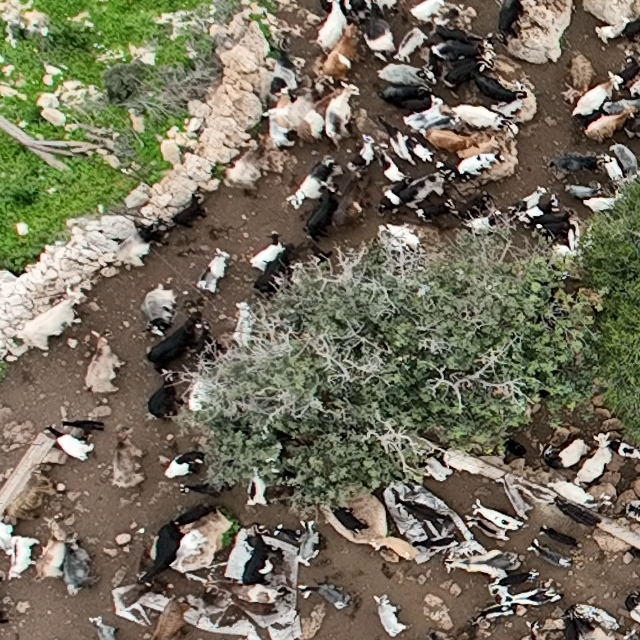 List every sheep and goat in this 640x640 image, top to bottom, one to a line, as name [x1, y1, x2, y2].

goat [315, 0, 344, 51]
goat [345, 0, 372, 19]
goat [374, 1, 396, 14]
goat [401, 1, 446, 23]
goat [498, 4, 525, 42]
goat [595, 17, 629, 44]
goat [361, 18, 395, 57]
goat [621, 18, 639, 39]
goat [395, 22, 432, 61]
goat [436, 22, 494, 44]
goat [323, 23, 360, 79]
goat [269, 32, 297, 94]
goat [433, 42, 493, 59]
goat [445, 59, 493, 88]
goat [617, 59, 639, 81]
goat [376, 64, 437, 84]
goat [564, 65, 595, 101]
goat [631, 66, 639, 97]
goat [571, 71, 624, 115]
goat [473, 75, 528, 100]
goat [325, 82, 358, 147]
goat [496, 82, 535, 123]
goat [602, 83, 639, 115]
goat [289, 86, 313, 128]
goat [378, 86, 432, 104]
goat [276, 88, 290, 128]
goat [299, 88, 344, 139]
goat [624, 91, 639, 138]
goat [406, 97, 444, 129]
goat [452, 103, 518, 133]
goat [582, 104, 637, 141]
goat [267, 110, 294, 148]
goat [378, 117, 415, 165]
goat [422, 118, 459, 136]
goat [426, 129, 478, 150]
goat [225, 133, 273, 190]
goat [347, 136, 373, 176]
goat [407, 136, 430, 163]
goat [456, 138, 499, 158]
goat [612, 143, 638, 174]
goat [458, 150, 503, 175]
goat [548, 152, 612, 173]
goat [289, 155, 334, 211]
goat [605, 157, 623, 179]
goat [333, 170, 365, 230]
goat [614, 171, 639, 189]
goat [404, 172, 454, 209]
goat [379, 177, 413, 213]
goat [308, 182, 340, 240]
goat [565, 183, 602, 198]
goat [506, 189, 545, 215]
goat [585, 190, 623, 214]
goat [456, 192, 488, 220]
goat [518, 194, 559, 222]
goat [416, 198, 454, 220]
goat [467, 210, 503, 233]
goat [531, 211, 574, 226]
goat [542, 222, 579, 236]
goat [376, 224, 404, 256]
goat [387, 225, 427, 254]
goat [248, 230, 286, 270]
goat [253, 242, 305, 296]
goat [197, 248, 230, 295]
goat [139, 286, 175, 337]
goat [28, 287, 83, 350]
goat [231, 303, 256, 346]
goat [146, 311, 200, 375]
goat [197, 321, 209, 357]
goat [83, 330, 120, 393]
goat [147, 392, 183, 421]
goat [61, 420, 104, 433]
goat [112, 424, 142, 489]
goat [45, 426, 94, 461]
goat [574, 433, 611, 482]
goat [608, 439, 638, 458]
goat [540, 440, 590, 469]
goat [165, 451, 207, 478]
goat [425, 456, 454, 482]
goat [244, 465, 265, 506]
goat [18, 468, 59, 519]
goat [499, 473, 533, 519]
goat [547, 482, 610, 509]
goat [179, 483, 222, 498]
goat [263, 483, 295, 503]
goat [554, 496, 601, 526]
goat [626, 497, 639, 528]
goat [395, 500, 442, 523]
goat [472, 501, 524, 530]
goat [173, 503, 216, 526]
goat [331, 506, 368, 532]
goat [37, 514, 67, 577]
goat [465, 515, 508, 541]
goat [298, 520, 317, 565]
goat [137, 521, 181, 585]
goat [242, 522, 270, 586]
goat [538, 525, 580, 549]
goat [274, 526, 328, 549]
goat [62, 530, 97, 597]
goat [411, 535, 460, 548]
goat [10, 536, 35, 580]
goat [371, 536, 417, 560]
goat [528, 536, 573, 569]
goat [447, 550, 512, 573]
goat [490, 572, 540, 591]
goat [297, 584, 350, 609]
goat [503, 589, 557, 606]
goat [623, 589, 639, 625]
goat [230, 594, 278, 615]
goat [373, 594, 406, 636]
goat [129, 597, 183, 639]
goat [471, 604, 514, 625]
goat [570, 606, 617, 639]
goat [564, 609, 576, 639]
goat [89, 615, 124, 639]
goat [527, 620, 557, 639]
goat [426, 628, 479, 639]
goat [624, 629, 639, 639]